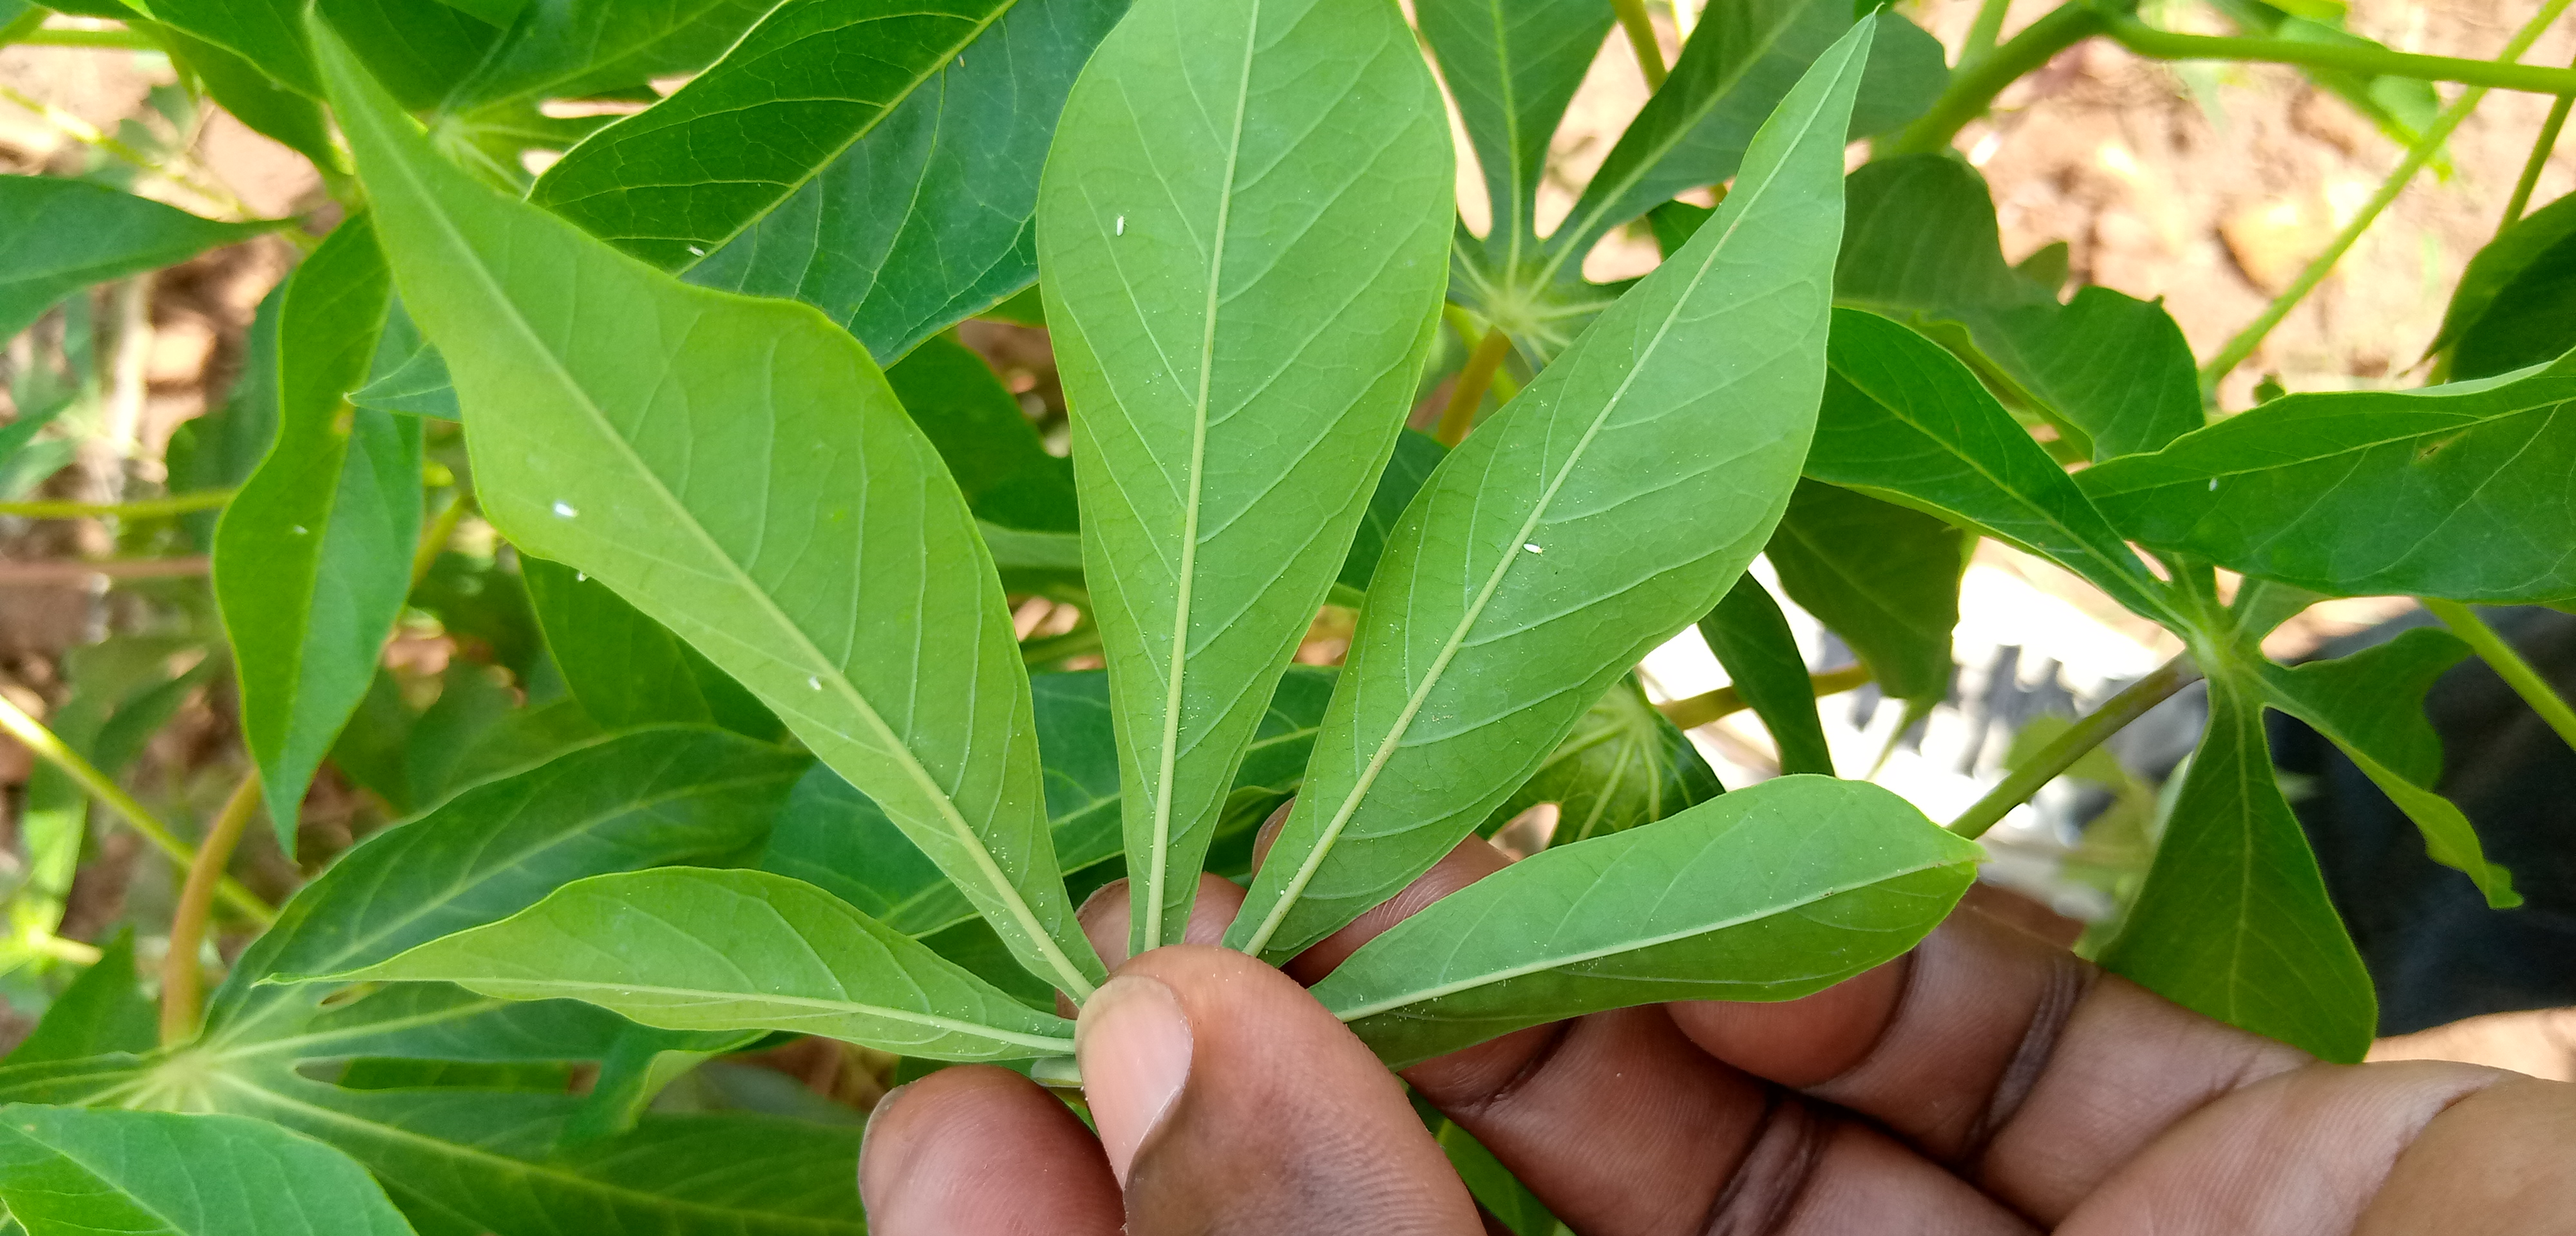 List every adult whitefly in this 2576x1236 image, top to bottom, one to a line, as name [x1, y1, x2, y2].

whitefly [1112, 213, 1130, 239]
whitefly [686, 243, 709, 258]
whitefly [553, 498, 580, 521]
whitefly [1521, 539, 1544, 558]
whitefly [575, 570, 589, 585]
whitefly [807, 675, 824, 695]